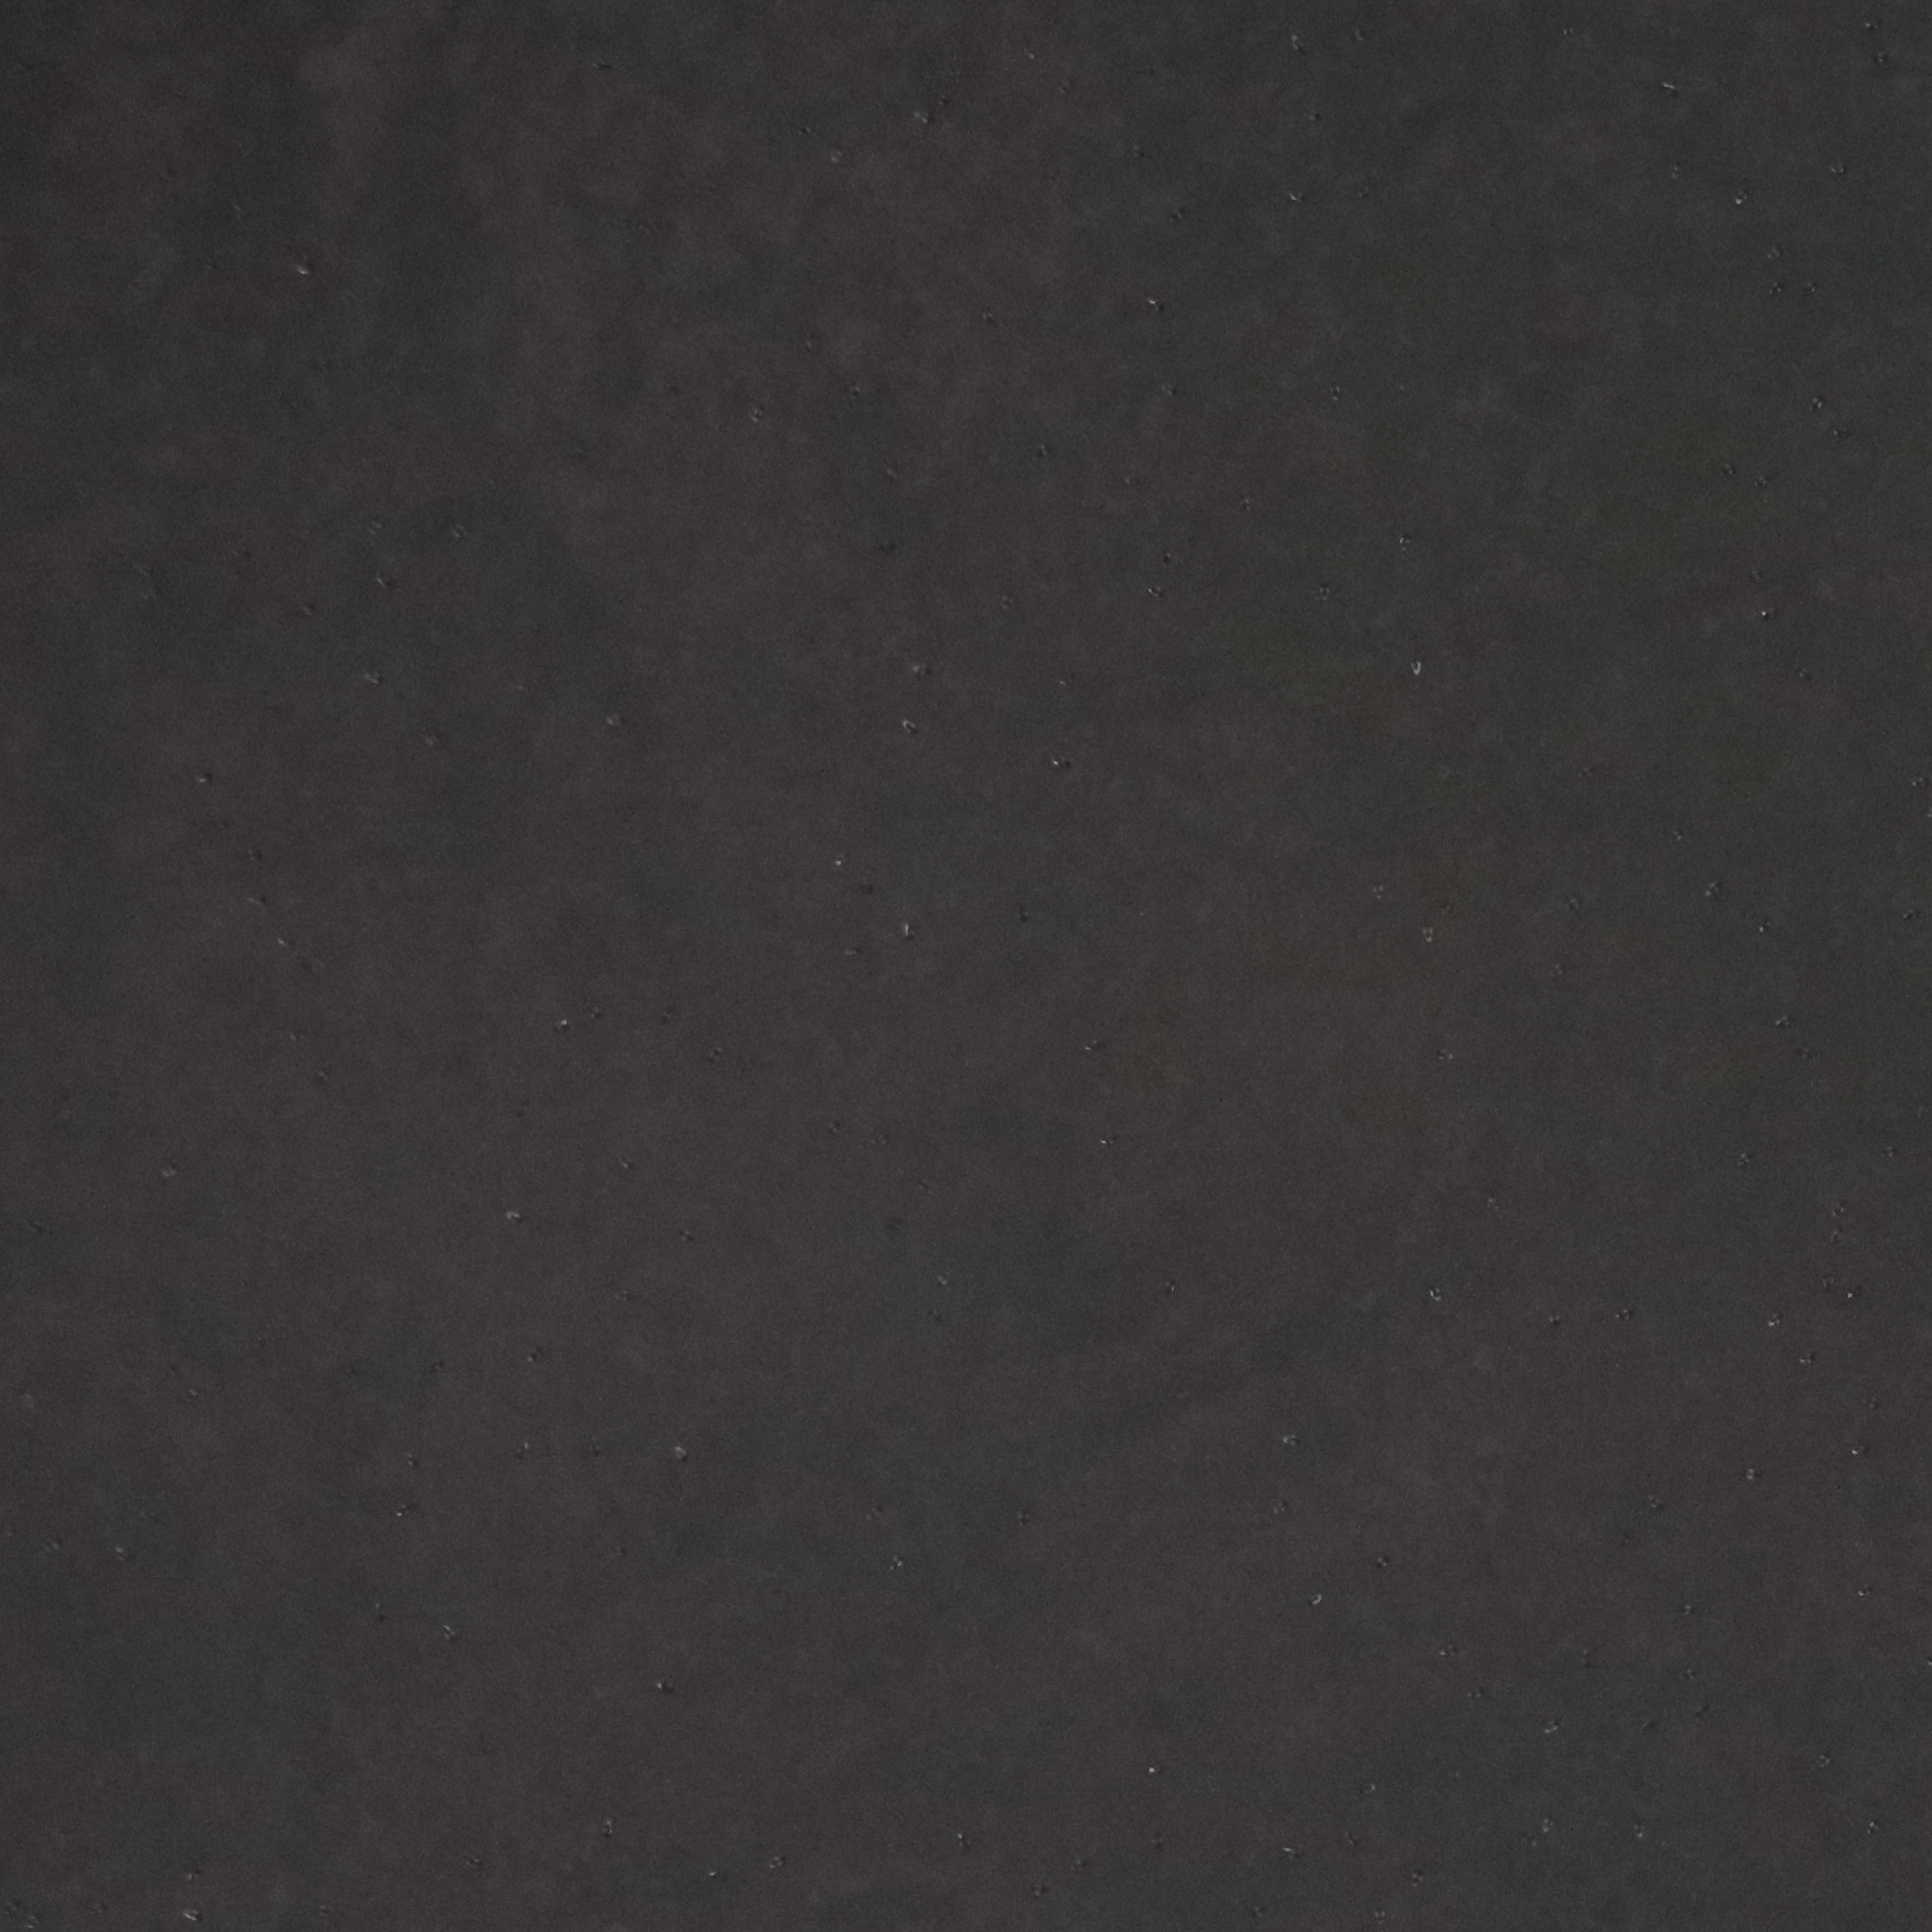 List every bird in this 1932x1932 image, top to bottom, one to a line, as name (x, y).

brant (1877, 24)
brant (1567, 34)
brant (1357, 35)
brant (1294, 47)
brant (1024, 56)
brant (1905, 56)
brant (598, 65)
brant (1060, 83)
brant (1667, 95)
brant (944, 102)
brant (1317, 110)
brant (917, 116)
brant (802, 132)
brant (1128, 146)
brant (836, 160)
brant (1674, 172)
brant (177, 174)
brant (1841, 180)
brant (1364, 189)
brant (1305, 194)
brant (1741, 196)
brant (243, 218)
brant (1177, 221)
brant (1773, 252)
brant (309, 273)
brant (1812, 282)
brant (1164, 294)
brant (1780, 295)
brant (999, 315)
brant (814, 347)
brant (851, 390)
brant (1180, 392)
brant (1330, 392)
brant (1816, 396)
brant (742, 412)
brant (1848, 436)
brant (1051, 453)
brant (1724, 466)
brant (886, 476)
brant (1124, 479)
brant (1763, 483)
brant (1247, 504)
brant (373, 515)
brant (461, 524)
brant (1406, 542)
brant (885, 544)
brant (236, 553)
brant (1176, 553)
brant (1763, 561)
brant (150, 562)
brant (391, 580)
brant (149, 589)
brant (1321, 591)
brant (1152, 592)
brant (311, 603)
brant (1001, 603)
brant (1777, 611)
brant (1414, 659)
brant (922, 662)
brant (1802, 675)
brant (1068, 679)
brant (377, 684)
brant (615, 719)
brant (908, 725)
brant (433, 738)
brant (1596, 763)
brant (1058, 769)
brant (207, 779)
brant (1927, 783)
brant (227, 818)
brant (1684, 837)
brant (253, 848)
brant (837, 861)
brant (1721, 890)
brant (1386, 893)
brant (875, 895)
brant (261, 899)
brant (1578, 901)
brant (1913, 908)
brant (1020, 920)
brant (1448, 921)
brant (920, 925)
brant (1428, 934)
brant (1767, 935)
brant (286, 945)
brant (860, 952)
brant (313, 965)
brant (1558, 977)
brant (605, 1006)
brant (675, 1016)
brant (1789, 1017)
brant (564, 1023)
brant (300, 1037)
brant (1094, 1045)
brant (1453, 1049)
brant (724, 1055)
brant (1808, 1055)
brant (328, 1072)
brant (60, 1100)
brant (1925, 1104)
brant (522, 1119)
brant (844, 1125)
brant (1108, 1132)
brant (898, 1135)
brant (1900, 1147)
brant (1740, 1153)
brant (621, 1166)
brant (170, 1177)
brant (925, 1184)
brant (1484, 1192)
brant (1842, 1201)
brant (496, 1218)
brant (47, 1225)
brant (1843, 1230)
brant (685, 1242)
brant (1831, 1279)
brant (943, 1281)
brant (1165, 1281)
brant (1431, 1295)
brant (631, 1298)
brant (1853, 1299)
brant (1641, 1311)
brant (1767, 1313)
brant (936, 1315)
brant (1557, 1322)
brant (1812, 1346)
brant (546, 1353)
brant (348, 1365)
brant (429, 1365)
brant (192, 1389)
brant (29, 1404)
brant (1877, 1411)
brant (1287, 1444)
brant (595, 1447)
brant (519, 1449)
brant (688, 1452)
brant (1856, 1452)
brant (407, 1467)
brant (1755, 1472)
brant (1663, 1499)
brant (1277, 1509)
brant (876, 1511)
brant (400, 1512)
brant (1030, 1523)
brant (18, 1530)
brant (58, 1536)
brant (1638, 1541)
brant (134, 1555)
brant (624, 1558)
brant (899, 1562)
brant (1391, 1569)
brant (1867, 1586)
brant (1322, 1594)
brant (376, 1612)
brant (1681, 1613)
brant (449, 1632)
brant (1440, 1651)
brant (1585, 1654)
brant (1681, 1683)
brant (672, 1684)
brant (1477, 1698)
brant (1715, 1716)
brant (1654, 1717)
brant (1554, 1738)
brant (1816, 1757)
brant (1154, 1776)
brant (1368, 1787)
brant (1552, 1822)
brant (604, 1825)
brant (1643, 1831)
brant (1871, 1835)
brant (967, 1838)
brant (1154, 1838)
brant (1529, 1844)
brant (1347, 1847)
brant (1288, 1854)
brant (196, 1861)
brant (722, 1861)
brant (1089, 1861)
brant (767, 1864)
brant (480, 1866)
brant (1424, 1885)
brant (1050, 1890)
brant (12, 1905)
brant (331, 1909)
brant (100, 1910)
brant (1256, 1910)
brant (1375, 1911)
brant (194, 1914)
brant (41, 1918)